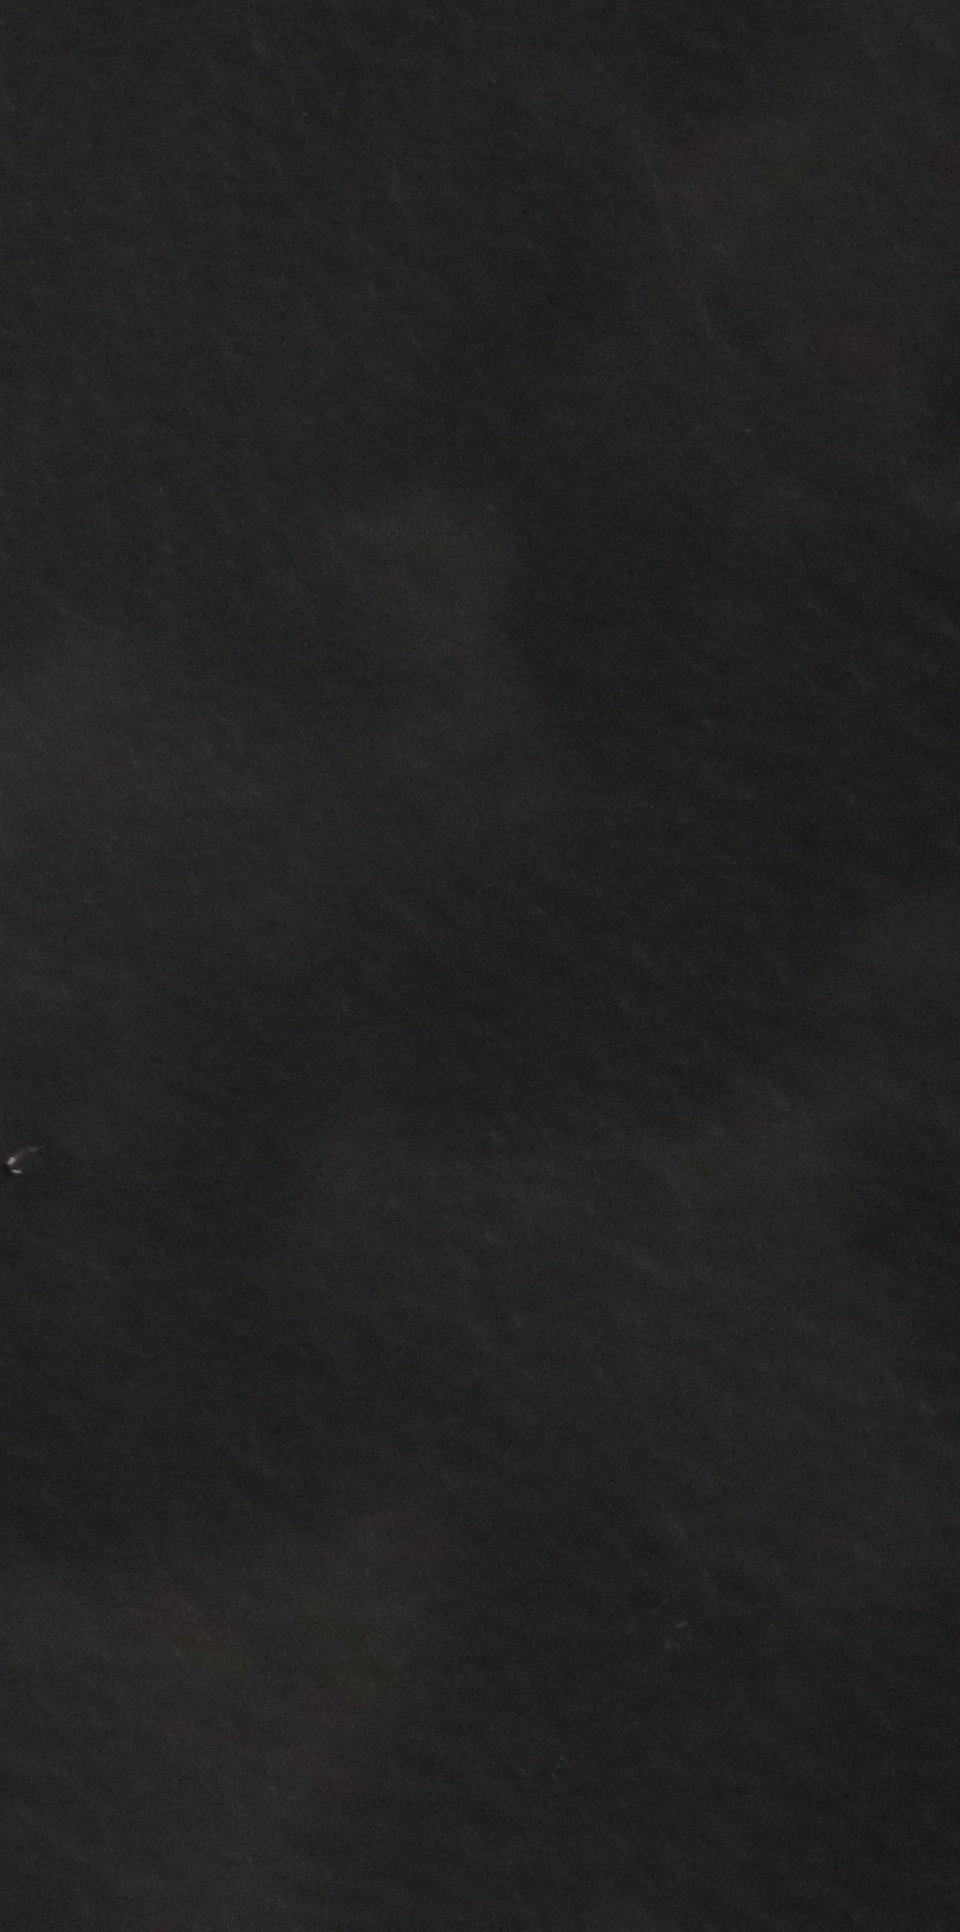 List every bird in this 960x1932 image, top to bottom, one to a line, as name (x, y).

Canada goose (25, 1159)